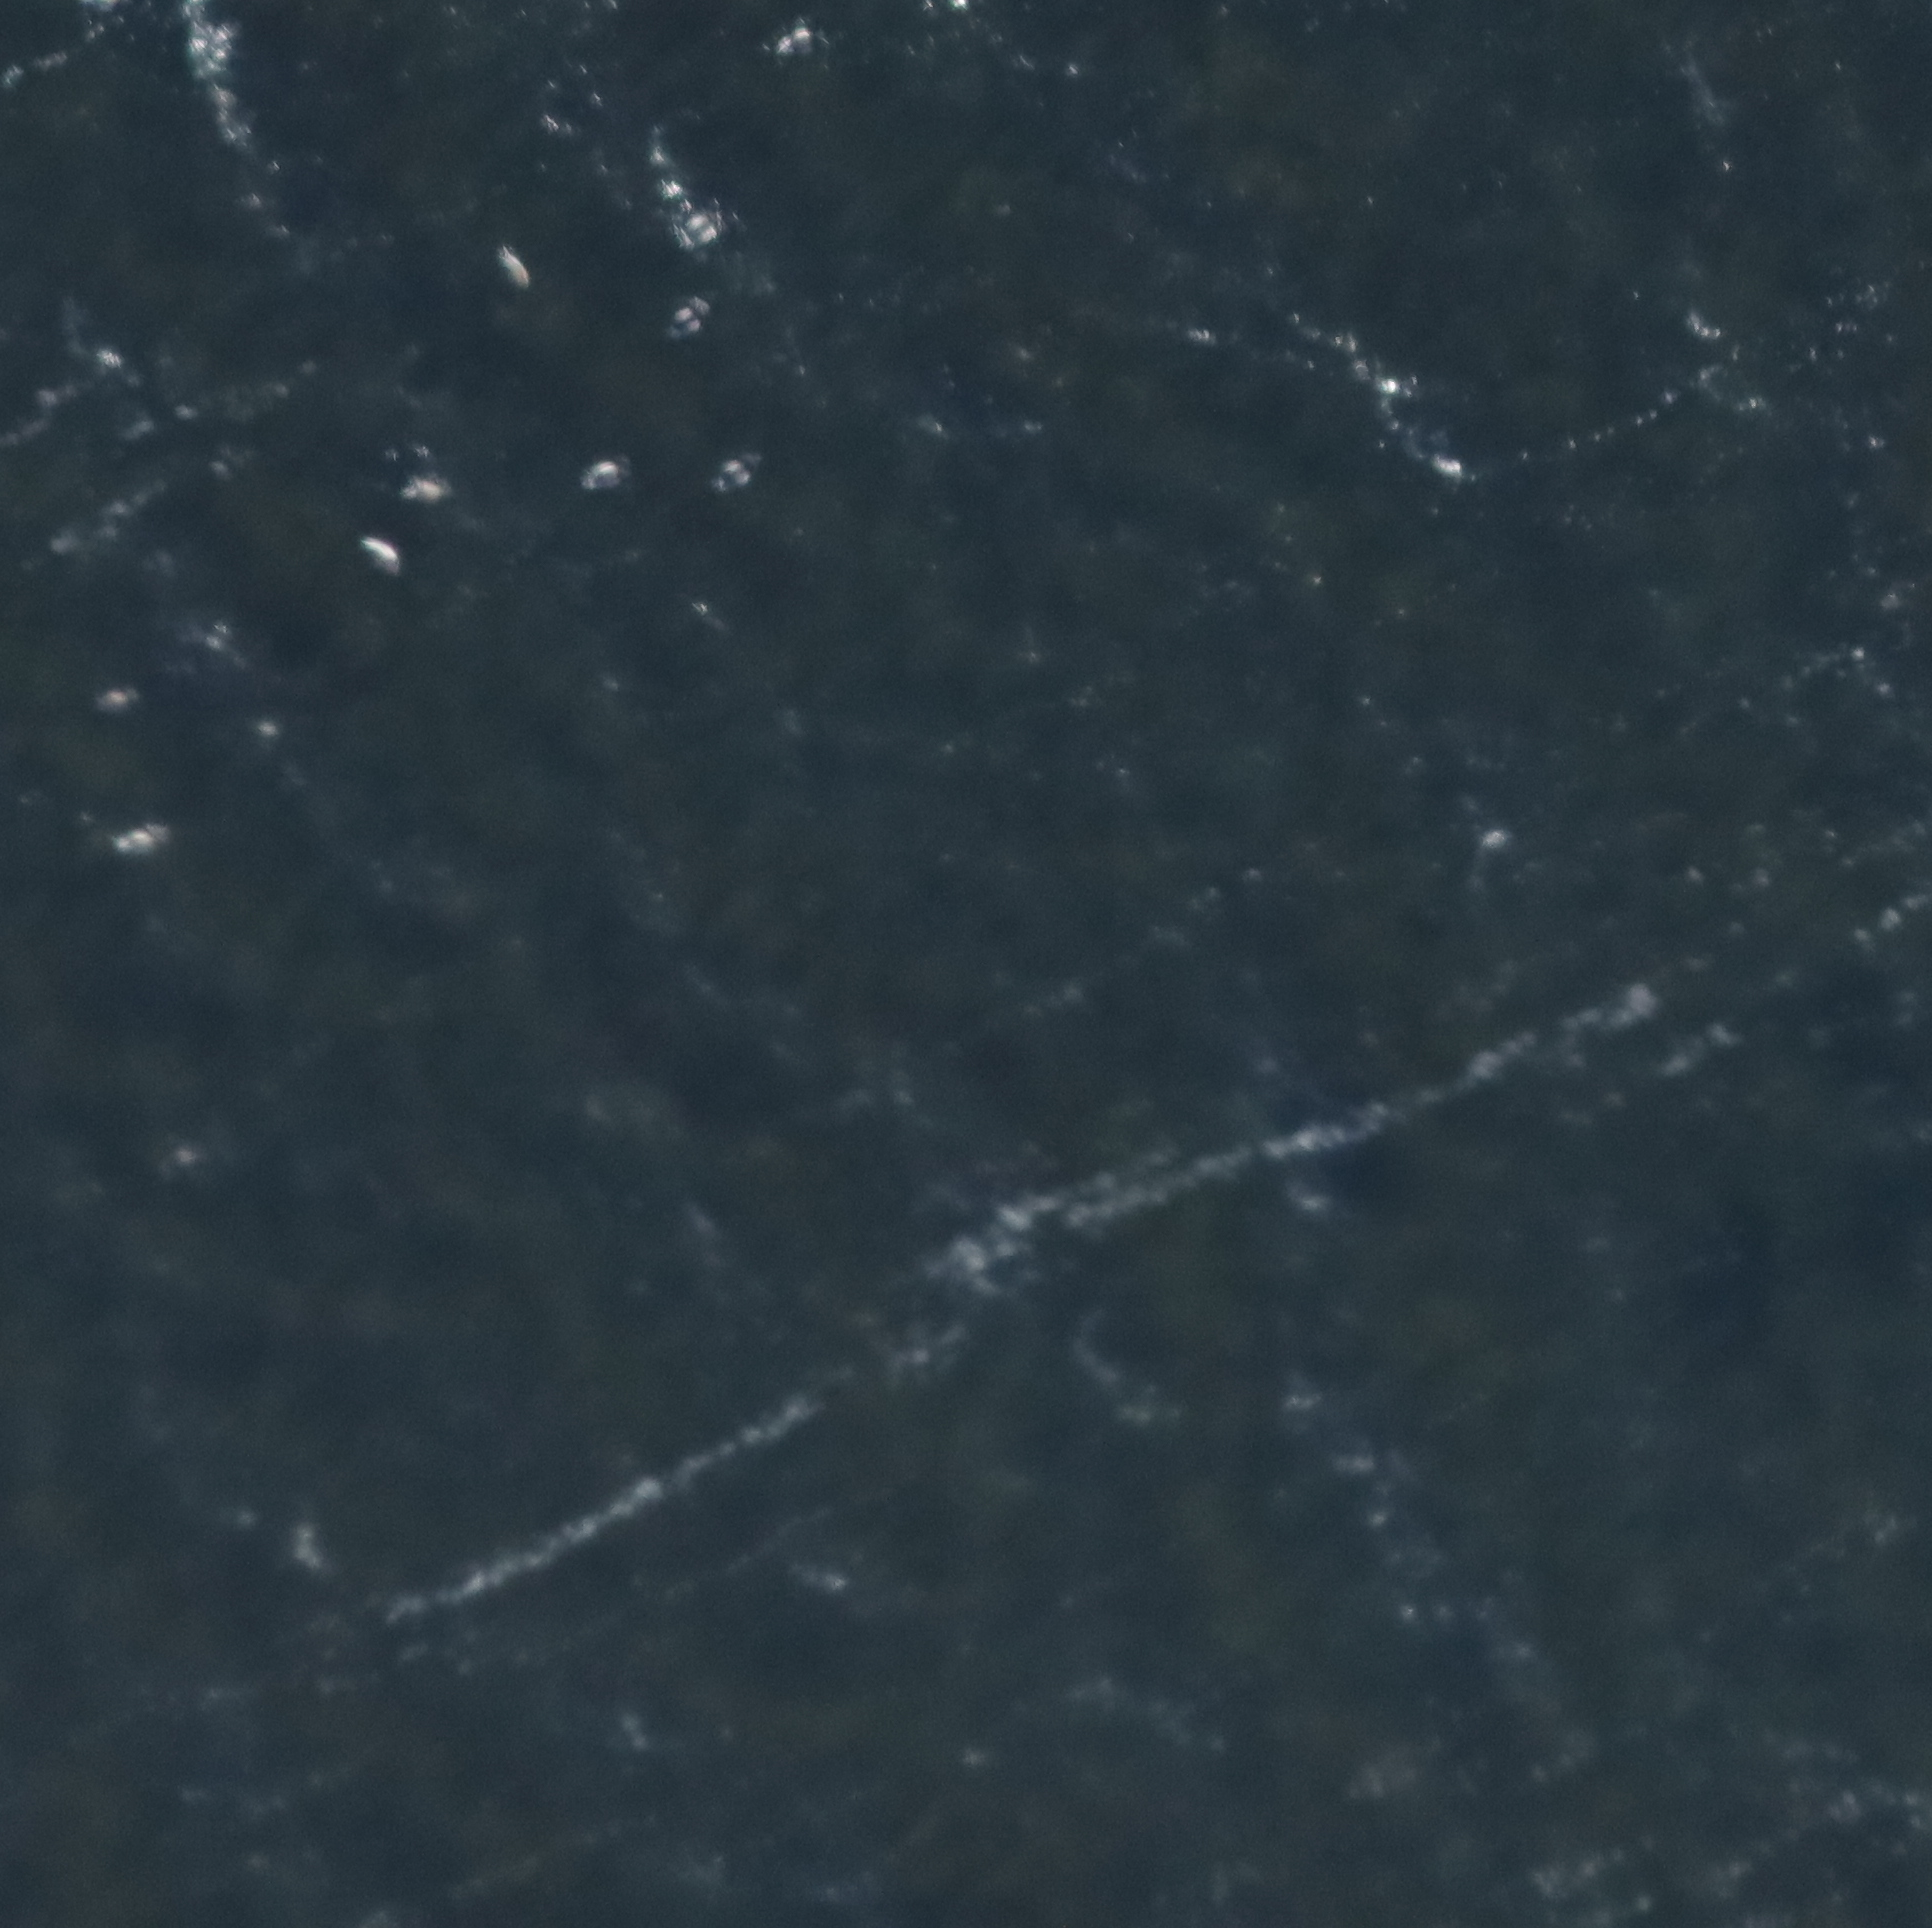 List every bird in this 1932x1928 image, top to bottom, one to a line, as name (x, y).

brant (804, 42)
brant (706, 226)
brant (515, 275)
brant (686, 320)
brant (739, 474)
brant (604, 482)
brant (428, 492)
brant (382, 558)
brant (116, 698)
brant (138, 844)